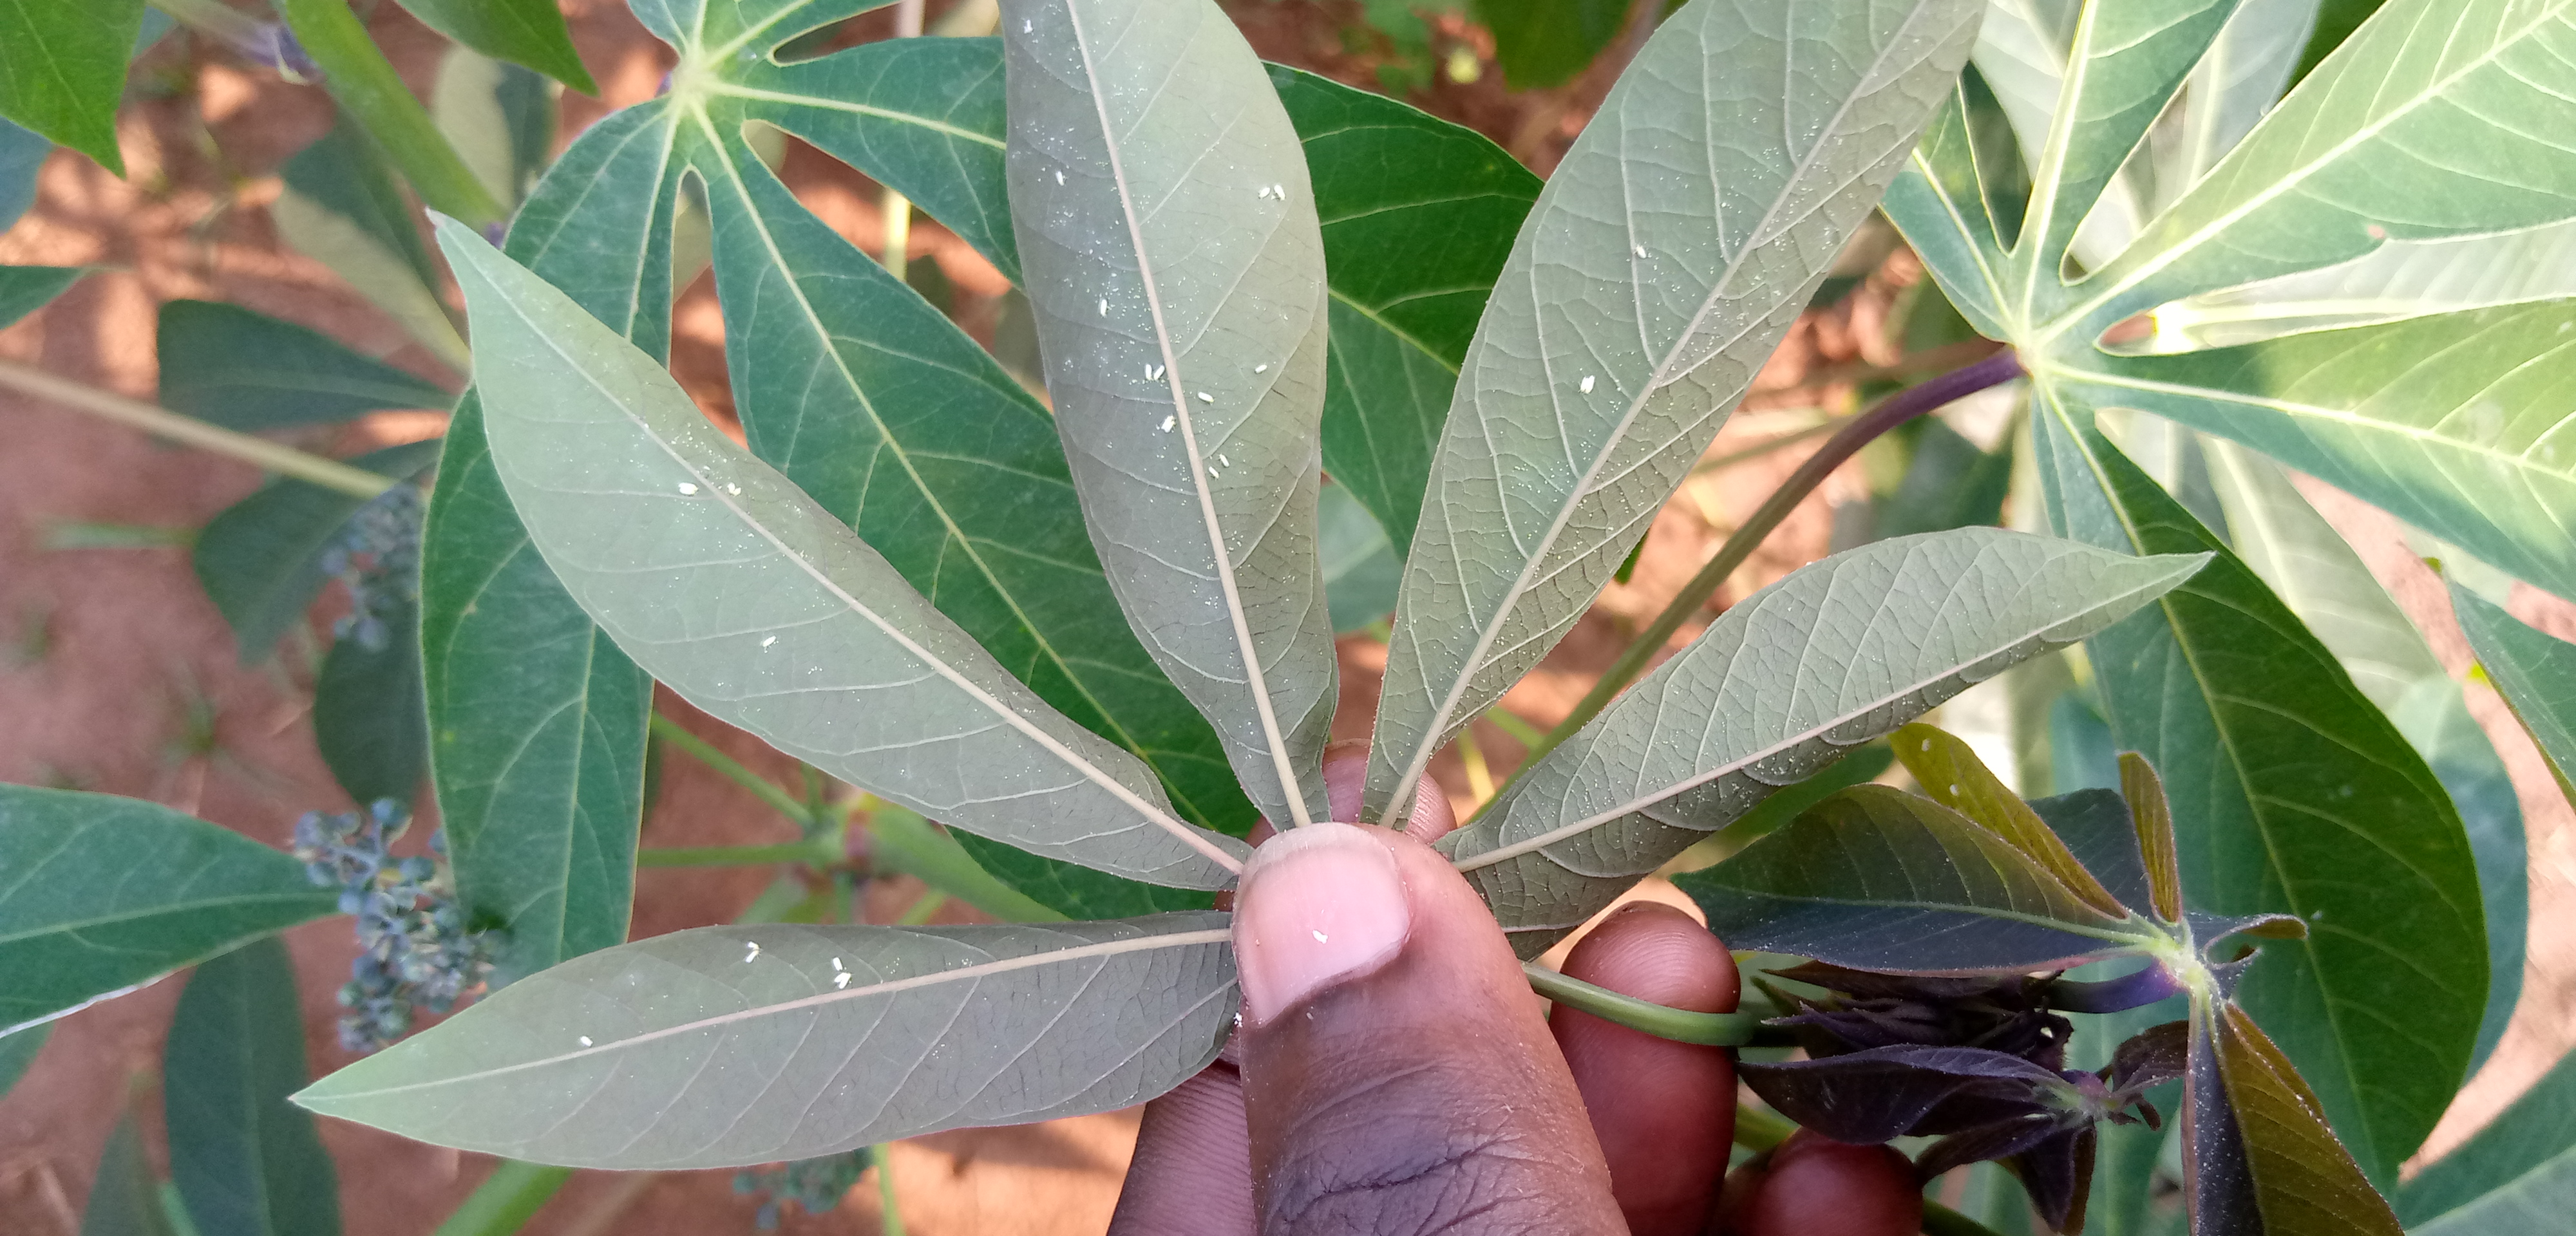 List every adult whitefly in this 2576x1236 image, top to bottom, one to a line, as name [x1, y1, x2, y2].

whitefly [1022, 19, 1036, 35]
whitefly [1054, 168, 1066, 187]
whitefly [1273, 182, 1289, 201]
whitefly [1257, 185, 1271, 201]
whitefly [1633, 241, 1649, 260]
whitefly [1098, 297, 1109, 319]
whitefly [1153, 358, 1166, 382]
whitefly [1253, 360, 1269, 375]
whitefly [1144, 361, 1153, 384]
whitefly [1578, 374, 1598, 395]
whitefly [1195, 388, 1215, 404]
whitefly [1160, 413, 1177, 435]
whitefly [1218, 452, 1233, 467]
whitefly [1207, 465, 1222, 480]
whitefly [678, 479, 701, 497]
whitefly [726, 480, 744, 498]
whitefly [761, 633, 779, 650]
whitefly [746, 939, 761, 950]
whitefly [744, 950, 762, 964]
whitefly [831, 953, 847, 971]
whitefly [832, 970, 853, 990]
whitefly [577, 1033, 594, 1048]